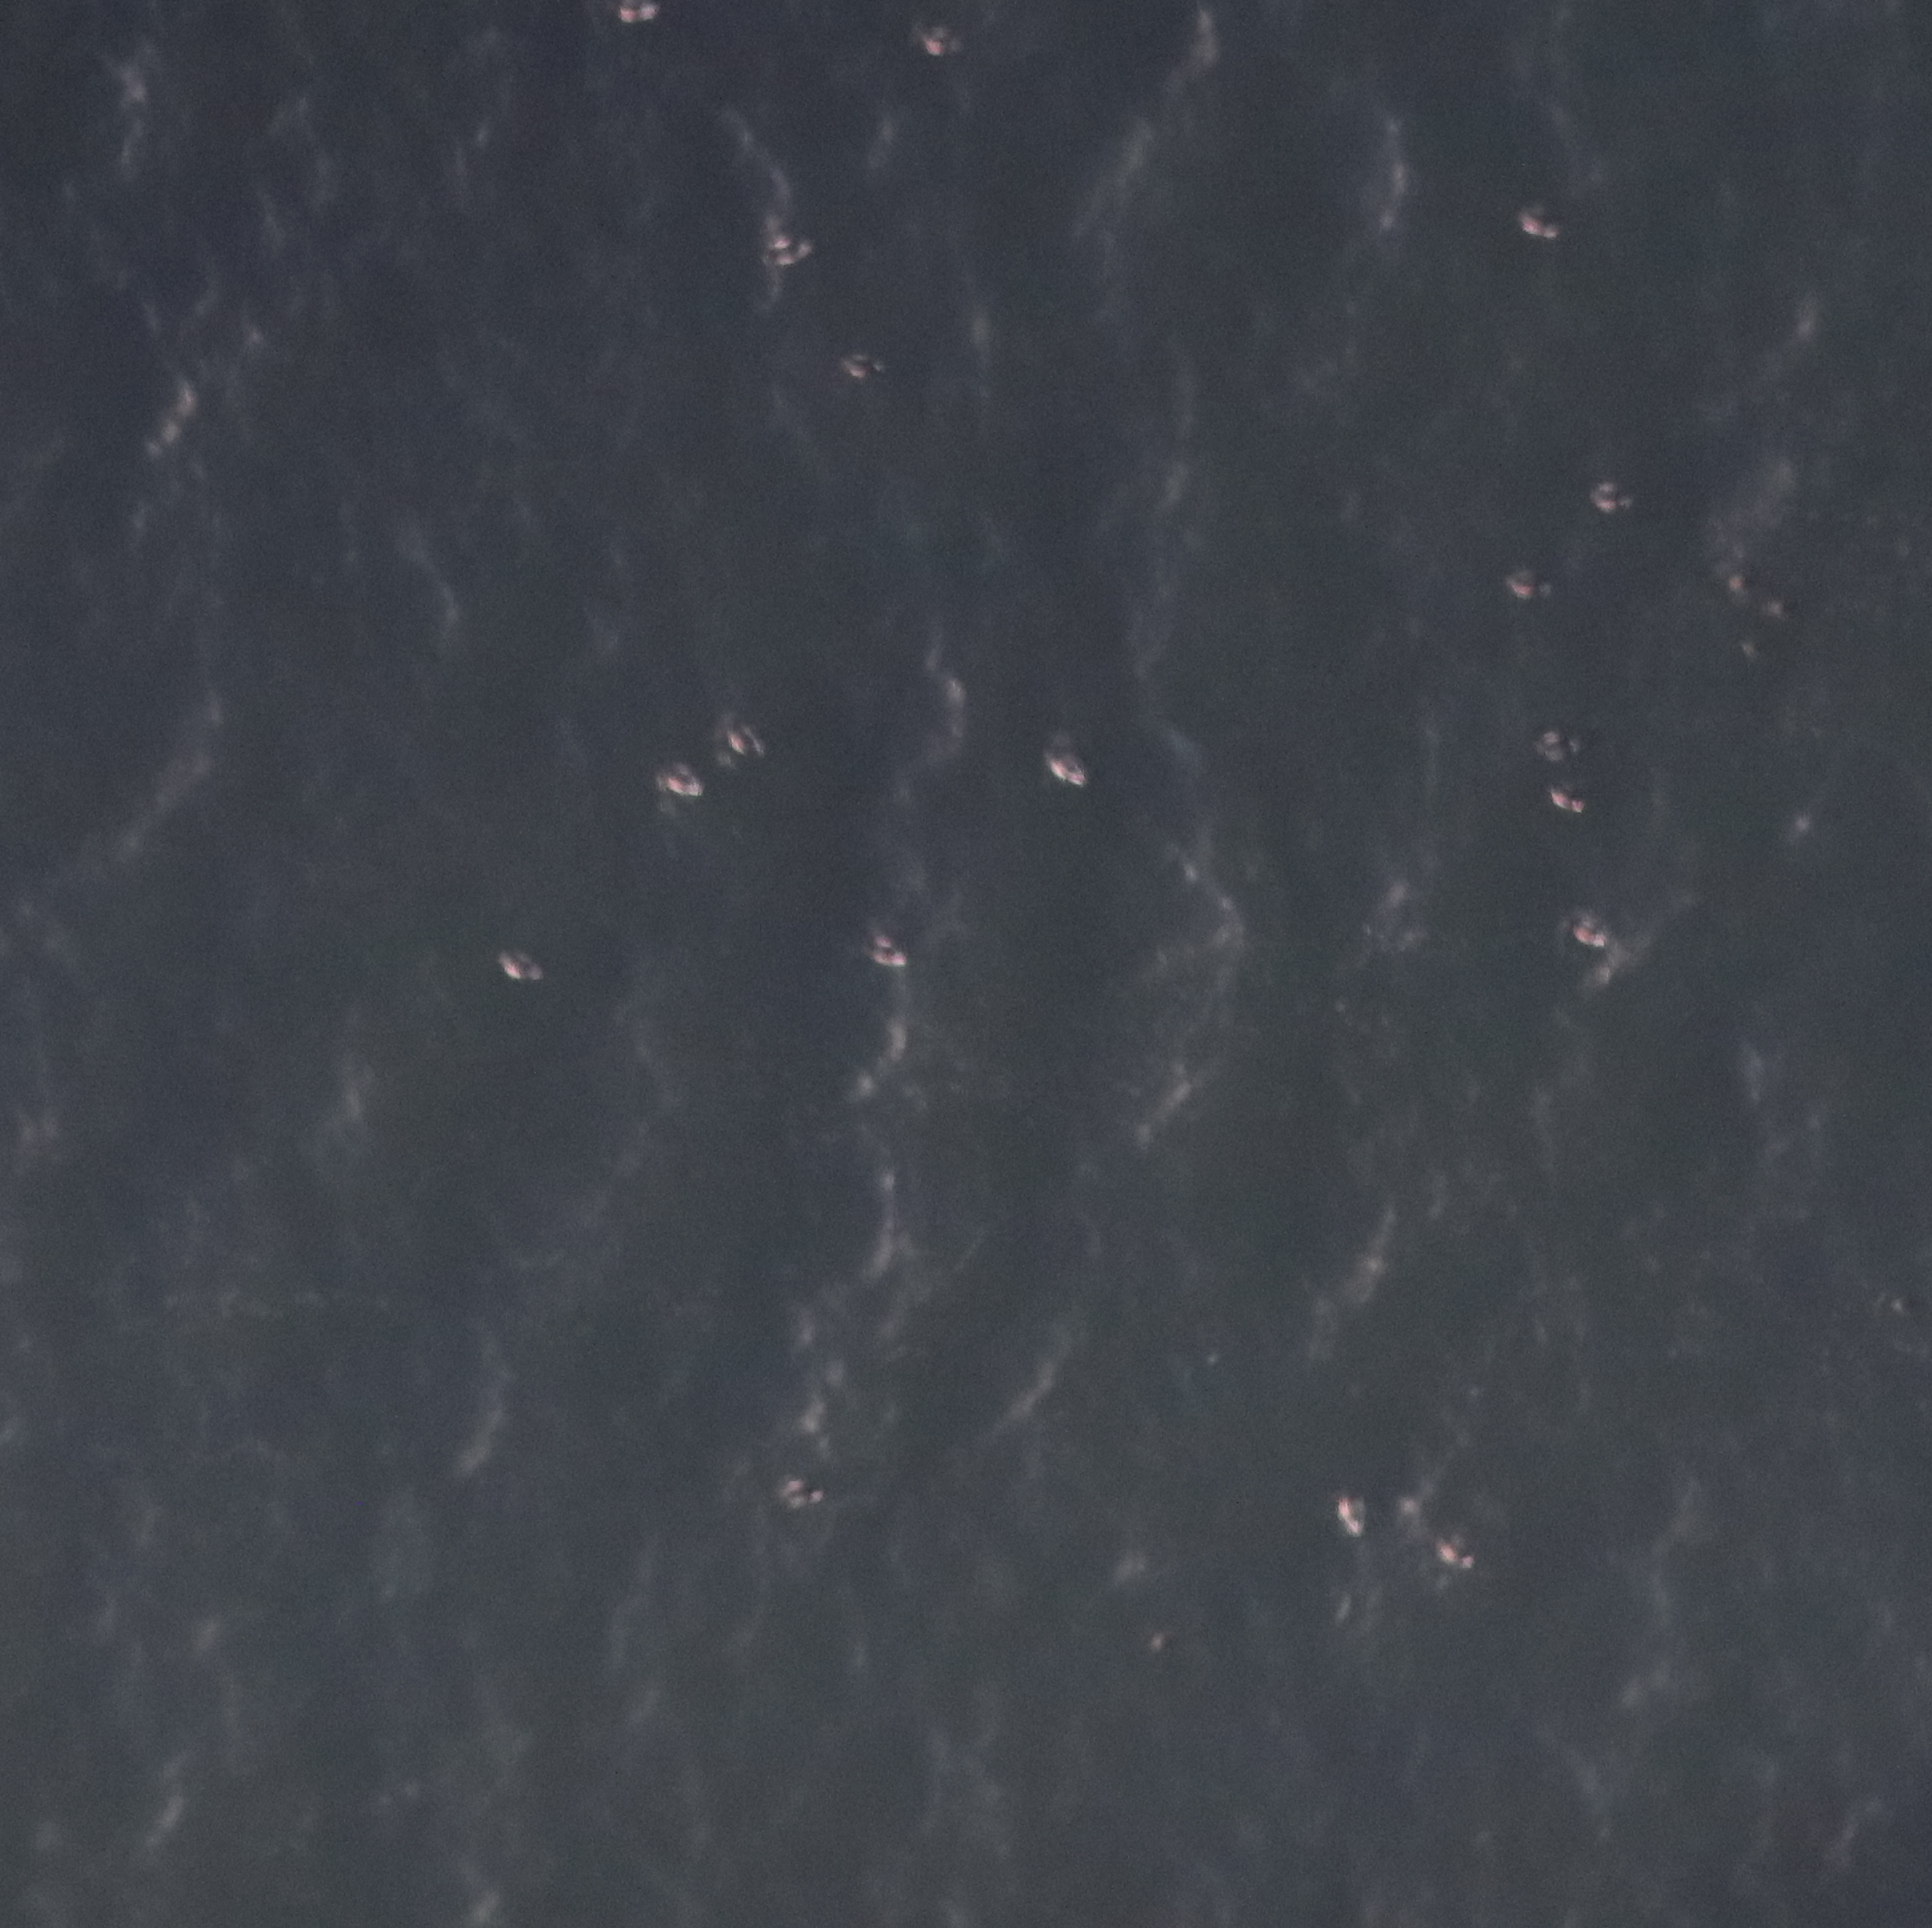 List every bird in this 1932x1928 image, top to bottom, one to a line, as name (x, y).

brant (629, 4)
brant (942, 40)
brant (1534, 219)
brant (790, 253)
brant (861, 363)
brant (1612, 496)
brant (1528, 584)
other bird (1743, 584)
other bird (1784, 609)
other bird (1752, 648)
brant (745, 739)
brant (1554, 745)
brant (1064, 766)
brant (682, 780)
brant (1566, 793)
brant (1585, 931)
brant (887, 953)
brant (517, 963)
brant (802, 1491)
brant (1354, 1512)
brant (1455, 1550)